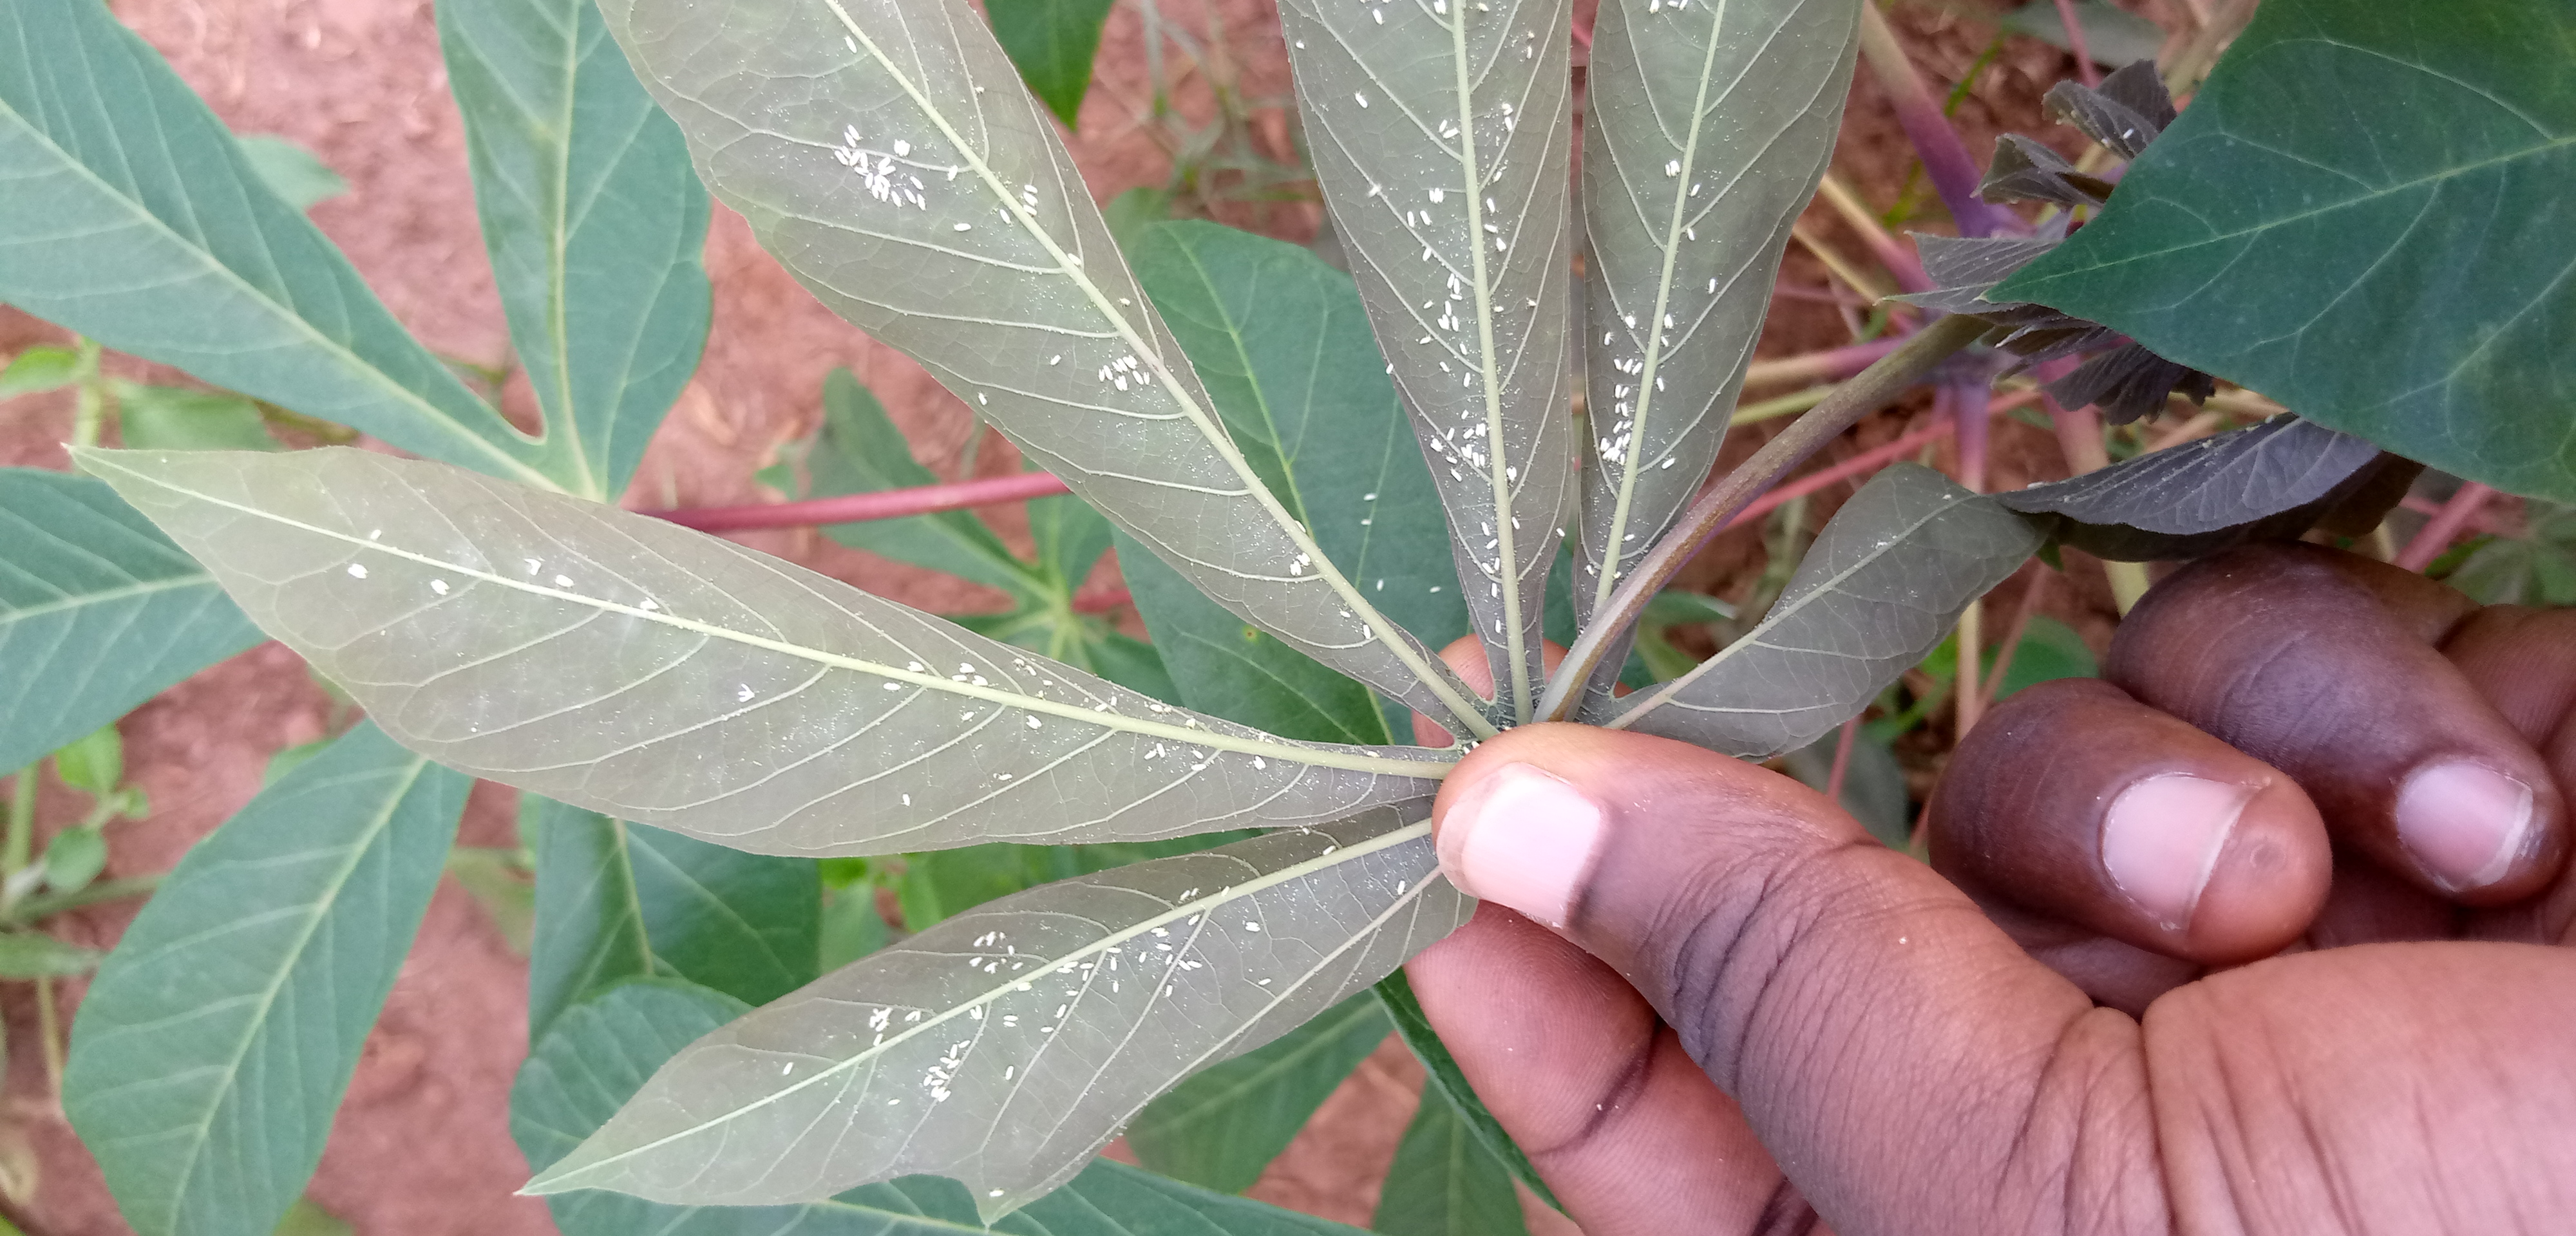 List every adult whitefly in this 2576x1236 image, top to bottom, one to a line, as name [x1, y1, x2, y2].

whitefly [1433, 1, 1441, 15]
whitefly [1439, 1, 1448, 16]
whitefly [1649, 1, 1660, 15]
whitefly [1667, 1, 1678, 9]
whitefly [1679, 1, 1689, 11]
whitefly [1477, 1, 1490, 13]
whitefly [1370, 6, 1386, 26]
whitefly [1526, 29, 1537, 41]
whitefly [843, 35, 858, 55]
whitefly [1294, 40, 1306, 51]
whitefly [1526, 45, 1533, 61]
whitefly [973, 84, 987, 95]
whitefly [1353, 90, 1370, 109]
whitefly [1501, 102, 1511, 109]
whitefly [1504, 108, 1513, 117]
whitefly [1504, 116, 1514, 133]
whitefly [1438, 118, 1449, 134]
whitefly [847, 124, 862, 141]
whitefly [1442, 127, 1459, 140]
whitefly [2121, 127, 2135, 140]
whitefly [844, 131, 857, 148]
whitefly [893, 138, 899, 155]
whitefly [898, 138, 905, 157]
whitefly [905, 141, 913, 157]
whitefly [840, 145, 852, 160]
whitefly [833, 150, 849, 166]
whitefly [849, 151, 860, 168]
whitefly [859, 151, 871, 169]
whitefly [878, 154, 892, 172]
whitefly [1669, 159, 1682, 176]
whitefly [1663, 162, 1671, 178]
whitefly [946, 164, 959, 182]
whitefly [880, 165, 897, 178]
whitefly [854, 165, 868, 176]
whitefly [1492, 169, 1503, 185]
whitefly [866, 172, 874, 190]
whitefly [909, 174, 925, 191]
whitefly [880, 176, 890, 185]
whitefly [1689, 182, 1703, 199]
whitefly [1023, 183, 1039, 195]
whitefly [881, 184, 891, 202]
whitefly [871, 185, 879, 200]
whitefly [1367, 185, 1383, 199]
whitefly [1434, 187, 1439, 204]
whitefly [903, 187, 917, 205]
whitefly [1428, 189, 1434, 203]
whitefly [1438, 189, 1444, 206]
whitefly [891, 189, 905, 209]
whitefly [1023, 191, 1039, 207]
whitefly [916, 194, 928, 212]
whitefly [1486, 196, 1498, 214]
whitefly [1021, 204, 1038, 216]
whitefly [999, 208, 1012, 224]
whitefly [1419, 209, 1432, 227]
whitefly [1406, 211, 1416, 229]
whitefly [952, 221, 972, 233]
whitefly [1482, 222, 1499, 235]
whitefly [1686, 225, 1697, 243]
whitefly [1495, 236, 1509, 254]
whitefly [1421, 246, 1432, 263]
whitefly [1067, 252, 1083, 267]
whitefly [1446, 272, 1456, 290]
whitefly [1707, 276, 1718, 295]
whitefly [1454, 277, 1461, 295]
whitefly [1448, 294, 1463, 302]
whitefly [1117, 296, 1132, 307]
whitefly [1526, 297, 1537, 310]
whitefly [1422, 300, 1435, 311]
whitefly [1443, 300, 1454, 316]
whitefly [1492, 303, 1505, 314]
whitefly [1663, 312, 1675, 331]
whitefly [1443, 313, 1451, 331]
whitefly [1451, 314, 1460, 332]
whitefly [1624, 316, 1638, 330]
whitefly [1437, 317, 1444, 331]
whitefly [1603, 330, 1613, 346]
whitefly [1419, 334, 1432, 346]
whitefly [1660, 334, 1671, 348]
whitefly [1457, 342, 1469, 357]
whitefly [1050, 353, 1062, 366]
whitefly [1128, 355, 1138, 366]
whitefly [1122, 356, 1138, 370]
whitefly [1622, 356, 1633, 373]
whitefly [1613, 357, 1622, 371]
whitefly [1117, 358, 1130, 372]
whitefly [1111, 360, 1122, 374]
whitefly [1438, 360, 1452, 373]
whitefly [1632, 361, 1643, 377]
whitefly [1103, 363, 1114, 381]
whitefly [1384, 363, 1396, 375]
whitefly [1098, 367, 1105, 383]
whitefly [1132, 369, 1145, 386]
whitefly [1143, 371, 1153, 387]
whitefly [1462, 371, 1472, 389]
whitefly [1119, 375, 1128, 391]
whitefly [1655, 375, 1667, 393]
whitefly [1114, 379, 1123, 392]
whitefly [1615, 383, 1621, 400]
whitefly [1621, 386, 1631, 399]
whitefly [976, 389, 989, 406]
whitefly [1615, 402, 1621, 415]
whitefly [1620, 402, 1631, 418]
whitefly [1460, 408, 1470, 420]
whitefly [1612, 419, 1624, 435]
whitefly [1623, 420, 1634, 431]
whitefly [1481, 422, 1488, 436]
whitefly [1475, 423, 1481, 438]
whitefly [1444, 425, 1456, 441]
whitefly [1463, 426, 1475, 439]
whitefly [1622, 432, 1631, 449]
whitefly [1599, 435, 1609, 452]
whitefly [1615, 436, 1623, 449]
whitefly [1431, 437, 1444, 450]
whitefly [1466, 443, 1472, 458]
whitefly [1429, 444, 1442, 453]
whitefly [1602, 445, 1614, 463]
whitefly [1460, 446, 1467, 459]
whitefly [1611, 449, 1620, 465]
whitefly [1472, 451, 1480, 467]
whitefly [1619, 452, 1626, 467]
whitefly [1479, 453, 1487, 468]
whitefly [1443, 454, 1459, 465]
whitefly [1660, 455, 1679, 471]
whitefly [1511, 465, 1518, 478]
whitefly [1449, 467, 1463, 483]
whitefly [1506, 467, 1514, 482]
whitefly [1362, 491, 1376, 504]
whitefly [1942, 492, 1953, 503]
whitefly [1510, 514, 1522, 530]
whitefly [1358, 518, 1372, 527]
whitefly [1481, 521, 1492, 536]
whitefly [1554, 527, 1567, 538]
whitefly [369, 529, 382, 541]
whitefly [1623, 533, 1636, 543]
whitefly [1485, 538, 1499, 552]
whitefly [1302, 552, 1311, 563]
whitefly [1296, 554, 1309, 568]
whitefly [524, 556, 543, 578]
whitefly [1493, 556, 1501, 572]
whitefly [1294, 561, 1303, 576]
whitefly [1481, 561, 1495, 576]
whitefly [1289, 562, 1296, 576]
whitefly [352, 563, 368, 575]
whitefly [1585, 563, 1595, 577]
whitefly [347, 566, 367, 579]
whitefly [1611, 570, 1624, 581]
whitefly [553, 573, 576, 590]
whitefly [430, 575, 452, 596]
whitefly [1374, 577, 1385, 593]
whitefly [1489, 582, 1501, 601]
whitefly [1428, 584, 1443, 595]
whitefly [639, 595, 661, 612]
whitefly [1339, 609, 1352, 620]
whitefly [1493, 617, 1504, 633]
whitefly [1361, 623, 1372, 641]
whitefly [1012, 658, 1025, 667]
whitefly [907, 660, 926, 673]
whitefly [958, 660, 977, 675]
whitefly [1025, 664, 1037, 677]
whitefly [951, 673, 967, 682]
whitefly [973, 675, 987, 681]
whitefly [1041, 678, 1054, 686]
whitefly [972, 680, 990, 686]
whitefly [882, 680, 902, 693]
whitefly [735, 682, 758, 704]
whitefly [1036, 688, 1045, 699]
whitefly [1109, 695, 1119, 707]
whitefly [1095, 702, 1110, 713]
whitefly [1148, 703, 1163, 713]
whitefly [1163, 706, 1173, 715]
whitefly [960, 709, 976, 722]
whitefly [1025, 713, 1042, 728]
whitefly [1184, 717, 1196, 729]
whitefly [1027, 719, 1038, 729]
whitefly [1258, 729, 1265, 742]
whitefly [1264, 738, 1275, 744]
whitefly [1470, 739, 1482, 749]
whitefly [1155, 740, 1166, 758]
whitefly [1462, 746, 1471, 754]
whitefly [1144, 748, 1157, 761]
whitefly [1191, 749, 1205, 759]
whitefly [1365, 750, 1381, 758]
whitefly [1255, 755, 1267, 769]
whitefly [1252, 760, 1262, 771]
whitefly [1190, 763, 1209, 771]
whitefly [996, 772, 1014, 783]
whitefly [900, 791, 913, 808]
whitefly [1301, 824, 1313, 837]
whitefly [1323, 844, 1336, 856]
whitefly [1396, 878, 1406, 897]
whitefly [1221, 884, 1230, 897]
whitefly [1191, 886, 1199, 899]
whitefly [1180, 890, 1191, 901]
whitefly [1188, 913, 1202, 927]
whitefly [1244, 920, 1260, 926]
whitefly [1245, 925, 1261, 933]
whitefly [1150, 927, 1166, 933]
whitefly [999, 930, 1006, 940]
whitefly [987, 931, 997, 940]
whitefly [1155, 931, 1171, 938]
whitefly [972, 935, 985, 949]
whitefly [987, 935, 996, 946]
whitefly [1155, 942, 1173, 951]
whitefly [1007, 943, 1018, 956]
whitefly [1106, 946, 1123, 954]
whitefly [1138, 950, 1148, 966]
whitefly [1164, 953, 1174, 968]
whitefly [1109, 955, 1118, 972]
whitefly [969, 956, 983, 968]
whitefly [1177, 958, 1192, 971]
whitefly [1010, 960, 1025, 971]
whitefly [1187, 960, 1203, 969]
whitefly [1063, 960, 1079, 969]
whitefly [983, 961, 999, 975]
whitefly [1079, 961, 1095, 969]
whitefly [1056, 968, 1074, 975]
whitefly [1081, 968, 1090, 982]
whitefly [1255, 977, 1275, 986]
whitefly [1112, 980, 1121, 995]
whitefly [1163, 981, 1176, 999]
whitefly [1017, 982, 1034, 991]
whitefly [1065, 989, 1081, 998]
whitefly [1056, 1002, 1067, 1019]
whitefly [975, 1004, 984, 1020]
whitefly [884, 1007, 893, 1020]
whitefly [969, 1007, 977, 1021]
whitefly [904, 1009, 916, 1024]
whitefly [915, 1010, 922, 1022]
whitefly [1002, 1013, 1019, 1022]
whitefly [869, 1015, 876, 1029]
whitefly [876, 1018, 889, 1032]
whitefly [1003, 1020, 1018, 1029]
whitefly [1040, 1024, 1055, 1034]
whitefly [873, 1032, 884, 1047]
whitefly [958, 1039, 972, 1050]
whitefly [949, 1042, 960, 1059]
whitefly [940, 1056, 953, 1063]
whitefly [948, 1058, 960, 1070]
whitefly [782, 1060, 795, 1077]
whitefly [1004, 1064, 1015, 1081]
whitefly [927, 1065, 942, 1072]
whitefly [936, 1071, 950, 1080]
whitefly [923, 1074, 934, 1089]
whitefly [931, 1080, 945, 1086]
whitefly [931, 1085, 939, 1098]
whitefly [936, 1087, 946, 1098]
whitefly [939, 1089, 951, 1103]
whitefly [887, 1097, 900, 1107]
whitefly [987, 1186, 1007, 1199]